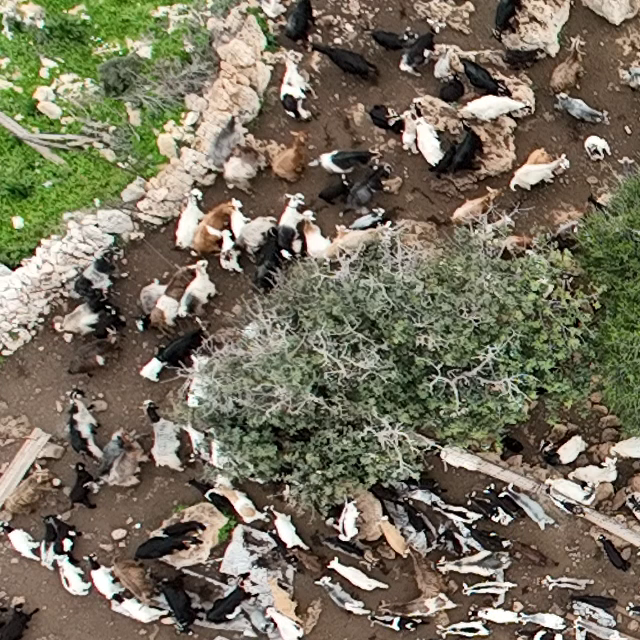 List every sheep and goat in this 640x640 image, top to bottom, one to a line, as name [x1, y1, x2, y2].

goat [489, 0, 526, 41]
goat [285, 6, 313, 41]
goat [371, 29, 418, 52]
goat [399, 32, 433, 76]
goat [550, 35, 584, 94]
goat [310, 42, 380, 82]
goat [434, 48, 455, 78]
goat [281, 51, 312, 122]
goat [627, 56, 639, 88]
goat [459, 57, 513, 97]
goat [439, 77, 462, 102]
goat [557, 92, 611, 125]
goat [458, 95, 526, 121]
goat [410, 102, 444, 166]
goat [370, 105, 405, 134]
goat [402, 110, 417, 155]
goat [207, 111, 244, 168]
goat [448, 117, 482, 175]
goat [270, 129, 309, 183]
goat [583, 135, 612, 161]
goat [428, 139, 459, 170]
goat [225, 143, 267, 195]
goat [318, 149, 380, 176]
goat [509, 154, 569, 191]
goat [339, 162, 390, 216]
goat [317, 176, 351, 204]
goat [449, 187, 498, 223]
goat [175, 189, 205, 251]
goat [278, 192, 304, 259]
goat [587, 195, 614, 219]
goat [229, 198, 249, 237]
goat [189, 201, 232, 255]
goat [349, 208, 384, 229]
goat [304, 209, 329, 257]
goat [473, 214, 511, 240]
goat [243, 216, 278, 258]
goat [547, 223, 587, 252]
goat [329, 225, 349, 256]
goat [340, 226, 386, 250]
goat [255, 228, 278, 289]
goat [221, 230, 241, 273]
goat [488, 238, 537, 250]
goat [75, 246, 123, 297]
goat [179, 259, 217, 318]
goat [149, 264, 196, 331]
goat [138, 278, 168, 327]
goat [55, 287, 111, 336]
goat [95, 313, 125, 339]
goat [166, 317, 210, 365]
goat [67, 331, 124, 376]
goat [141, 349, 166, 383]
goat [189, 355, 210, 410]
goat [70, 388, 104, 461]
goat [141, 400, 186, 472]
goat [611, 423, 639, 457]
goat [177, 429, 196, 467]
goat [102, 430, 150, 486]
goat [501, 436, 523, 454]
goat [539, 436, 590, 466]
goat [440, 445, 482, 472]
goat [568, 456, 617, 483]
goat [69, 461, 100, 508]
goat [213, 476, 269, 523]
goat [403, 476, 440, 490]
goat [545, 476, 596, 505]
goat [188, 478, 234, 516]
goat [499, 482, 555, 531]
goat [484, 483, 524, 518]
goat [545, 485, 586, 518]
goat [622, 487, 639, 532]
goat [351, 490, 383, 539]
goat [397, 490, 441, 504]
goat [465, 492, 510, 525]
goat [384, 495, 407, 529]
goat [404, 498, 427, 532]
goat [432, 500, 481, 523]
goat [335, 501, 362, 541]
goat [265, 505, 309, 549]
goat [377, 515, 409, 559]
goat [45, 516, 80, 555]
goat [40, 517, 57, 571]
goat [162, 521, 206, 538]
goat [1, 523, 40, 563]
goat [469, 526, 509, 551]
goat [438, 530, 468, 554]
goat [322, 535, 380, 570]
goat [133, 536, 202, 562]
goat [596, 536, 631, 573]
goat [501, 539, 559, 569]
goat [408, 546, 453, 599]
goat [288, 547, 321, 572]
goat [111, 551, 162, 607]
goat [437, 551, 511, 575]
goat [88, 552, 126, 599]
goat [328, 555, 390, 591]
goat [56, 556, 92, 595]
goat [206, 572, 251, 624]
goat [315, 572, 371, 615]
goat [162, 574, 205, 637]
goat [540, 576, 594, 590]
goat [462, 582, 518, 596]
goat [376, 592, 460, 615]
goat [568, 593, 618, 609]
goat [111, 597, 168, 625]
goat [2, 602, 39, 639]
goat [625, 602, 639, 618]
goat [468, 604, 519, 623]
goat [266, 605, 306, 639]
goat [517, 612, 567, 629]
goat [367, 614, 430, 632]
goat [573, 616, 589, 639]
goat [573, 616, 627, 639]
goat [435, 620, 490, 638]
goat [514, 629, 572, 639]